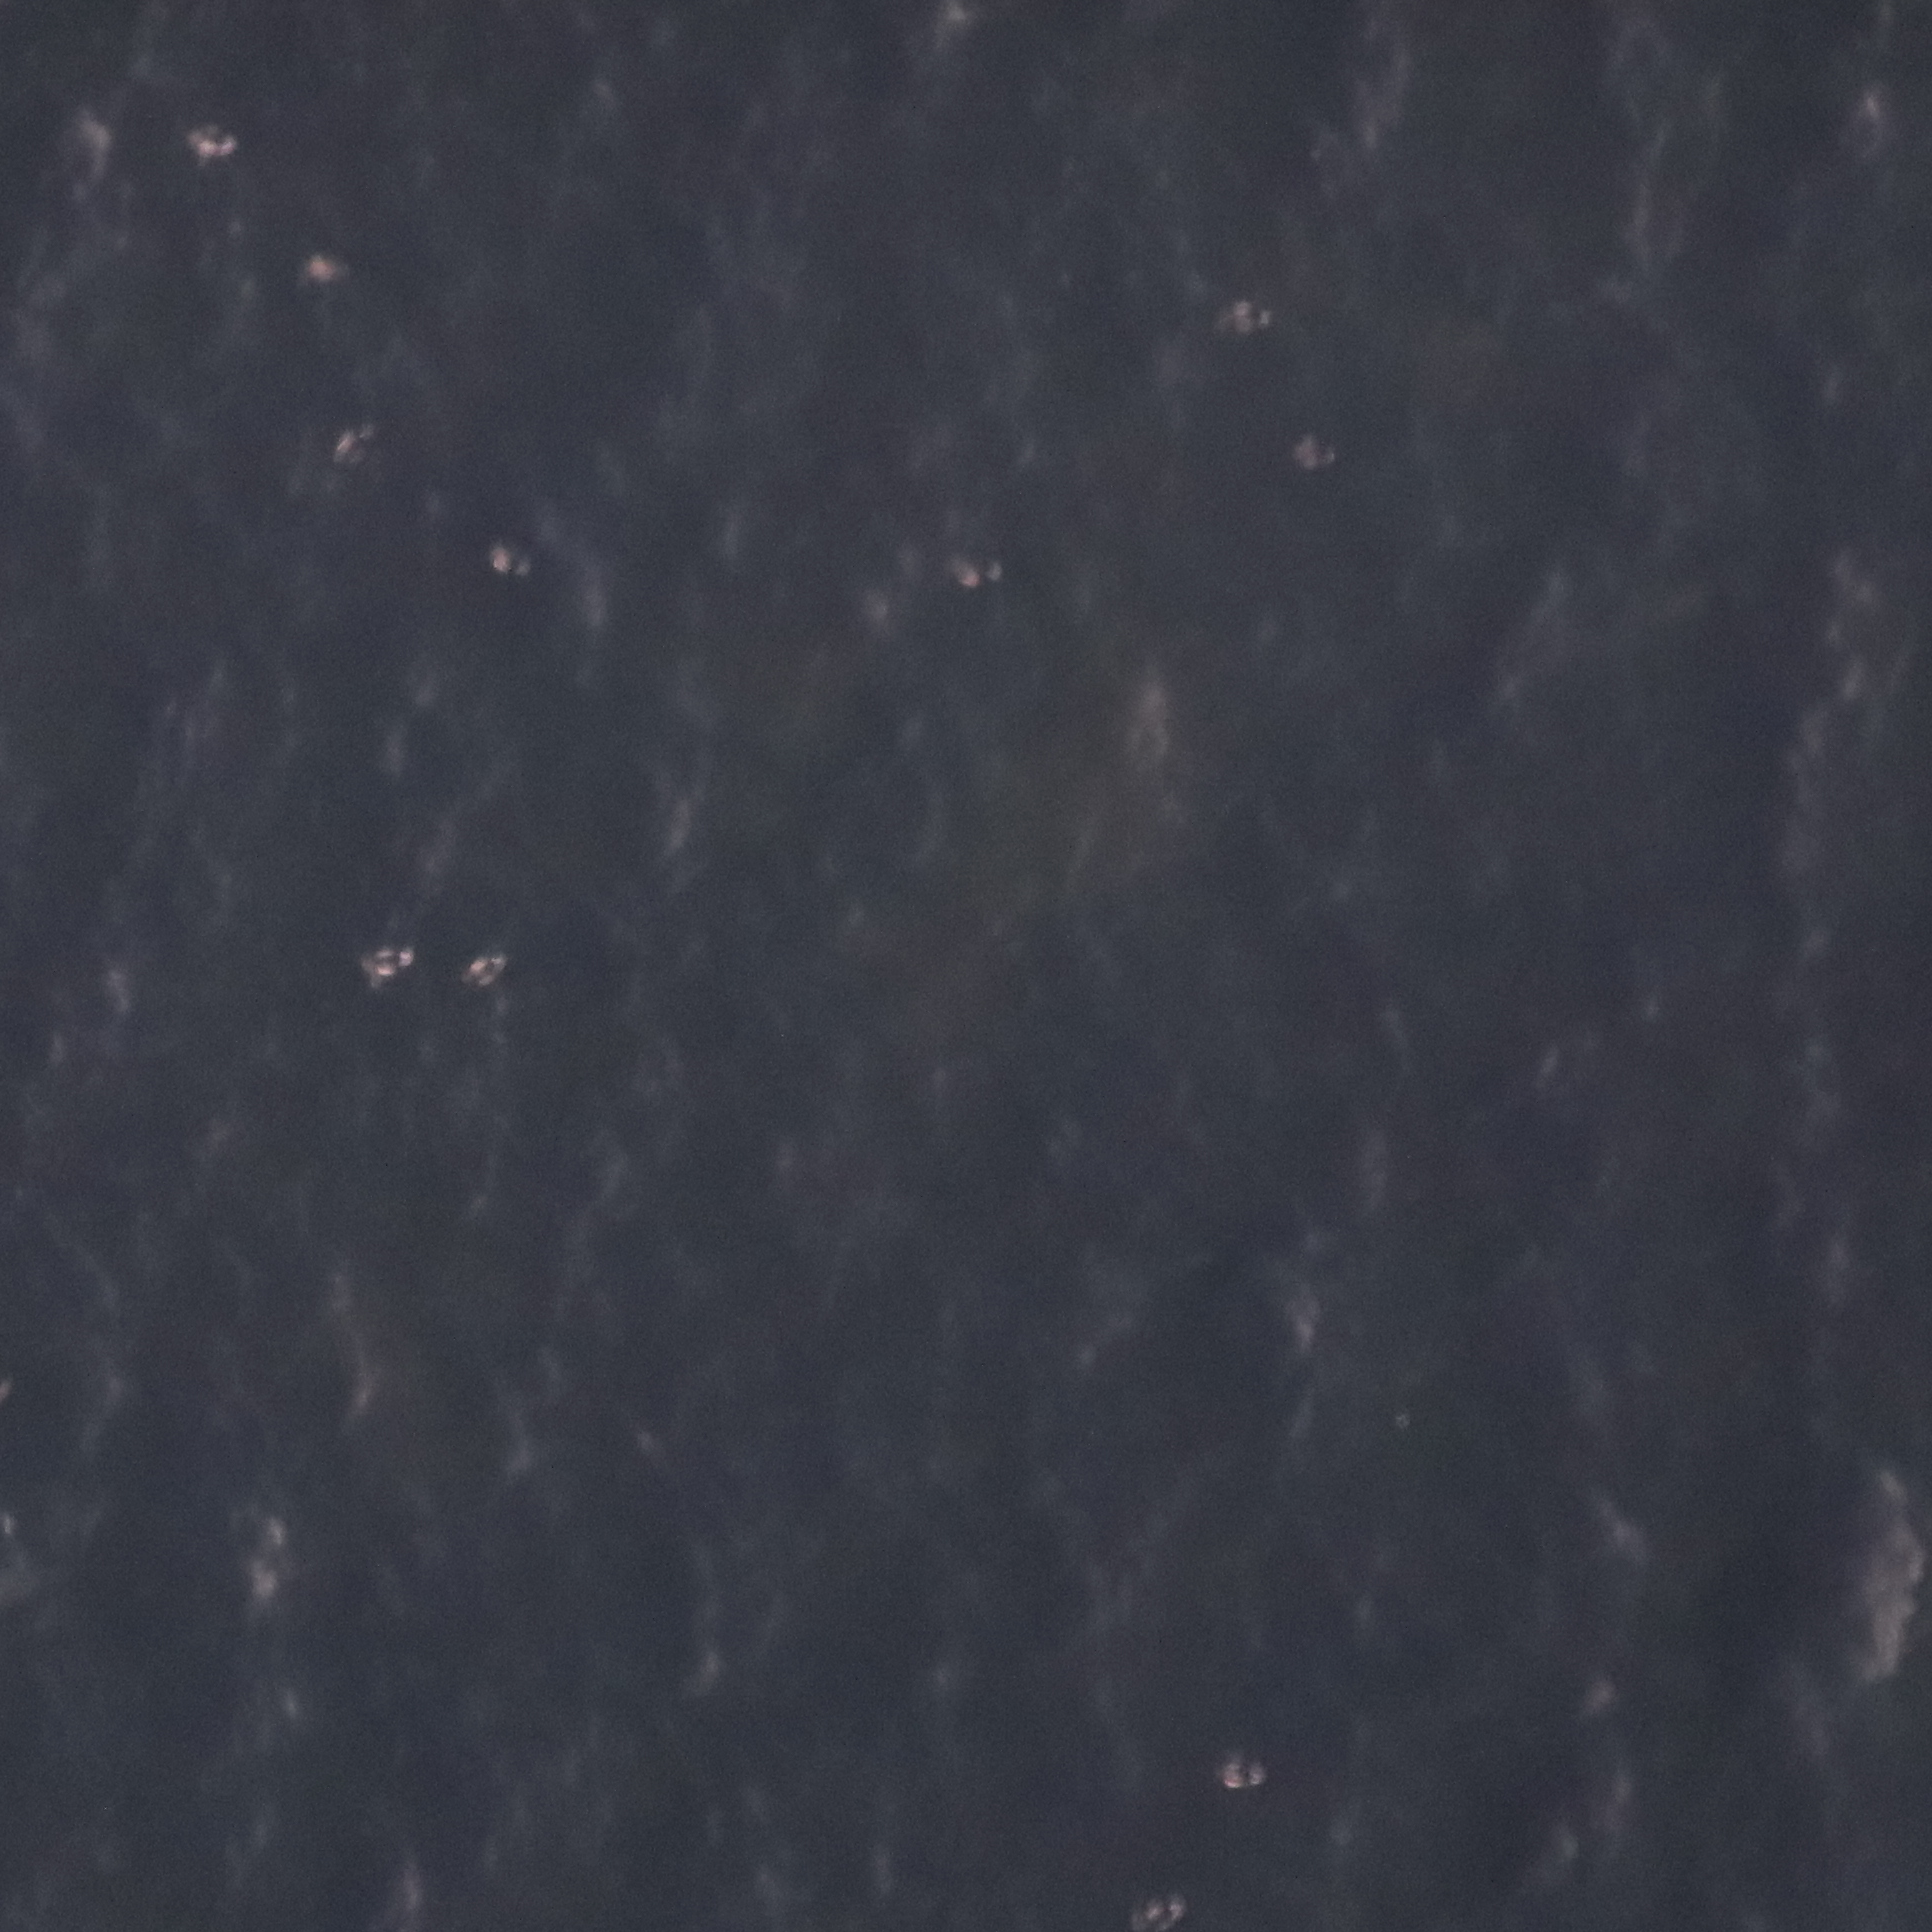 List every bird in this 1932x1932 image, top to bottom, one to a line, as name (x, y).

brant (215, 140)
brant (329, 271)
brant (1246, 316)
brant (1313, 449)
brant (351, 454)
brant (500, 556)
brant (972, 568)
brant (389, 966)
brant (482, 969)
brant (1232, 1774)
brant (1161, 1914)